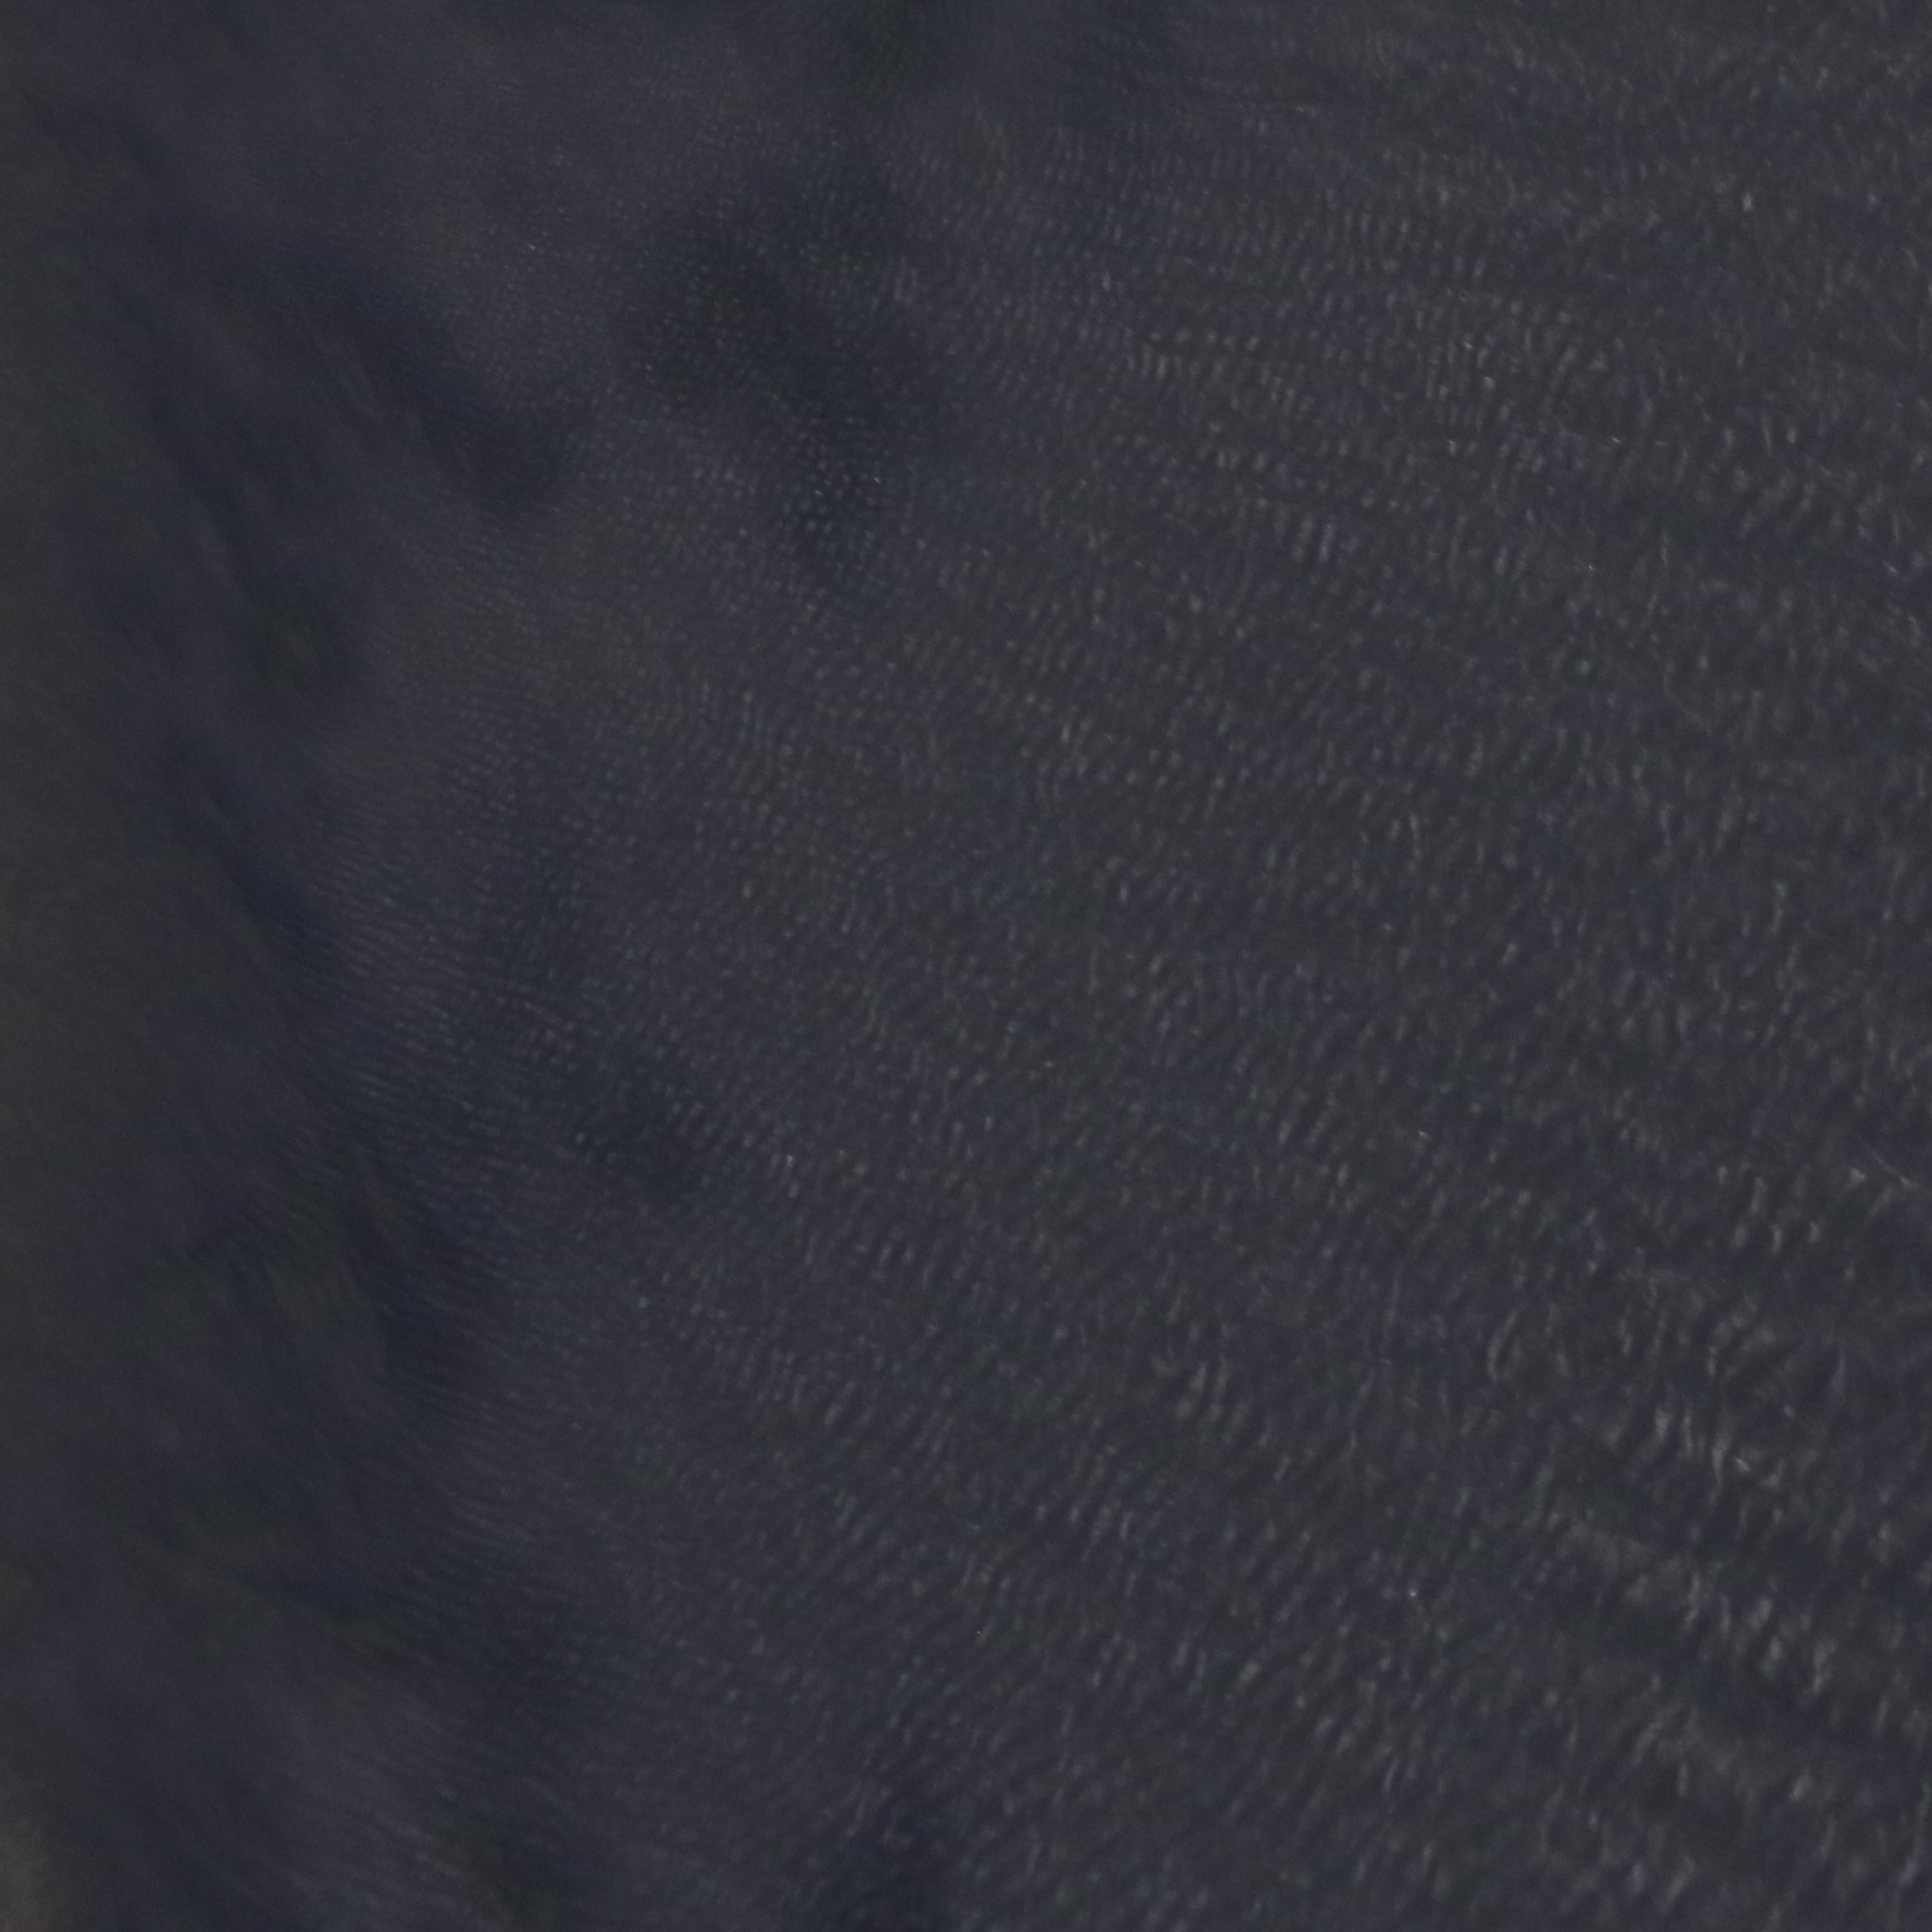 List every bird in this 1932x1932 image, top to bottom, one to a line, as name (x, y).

None